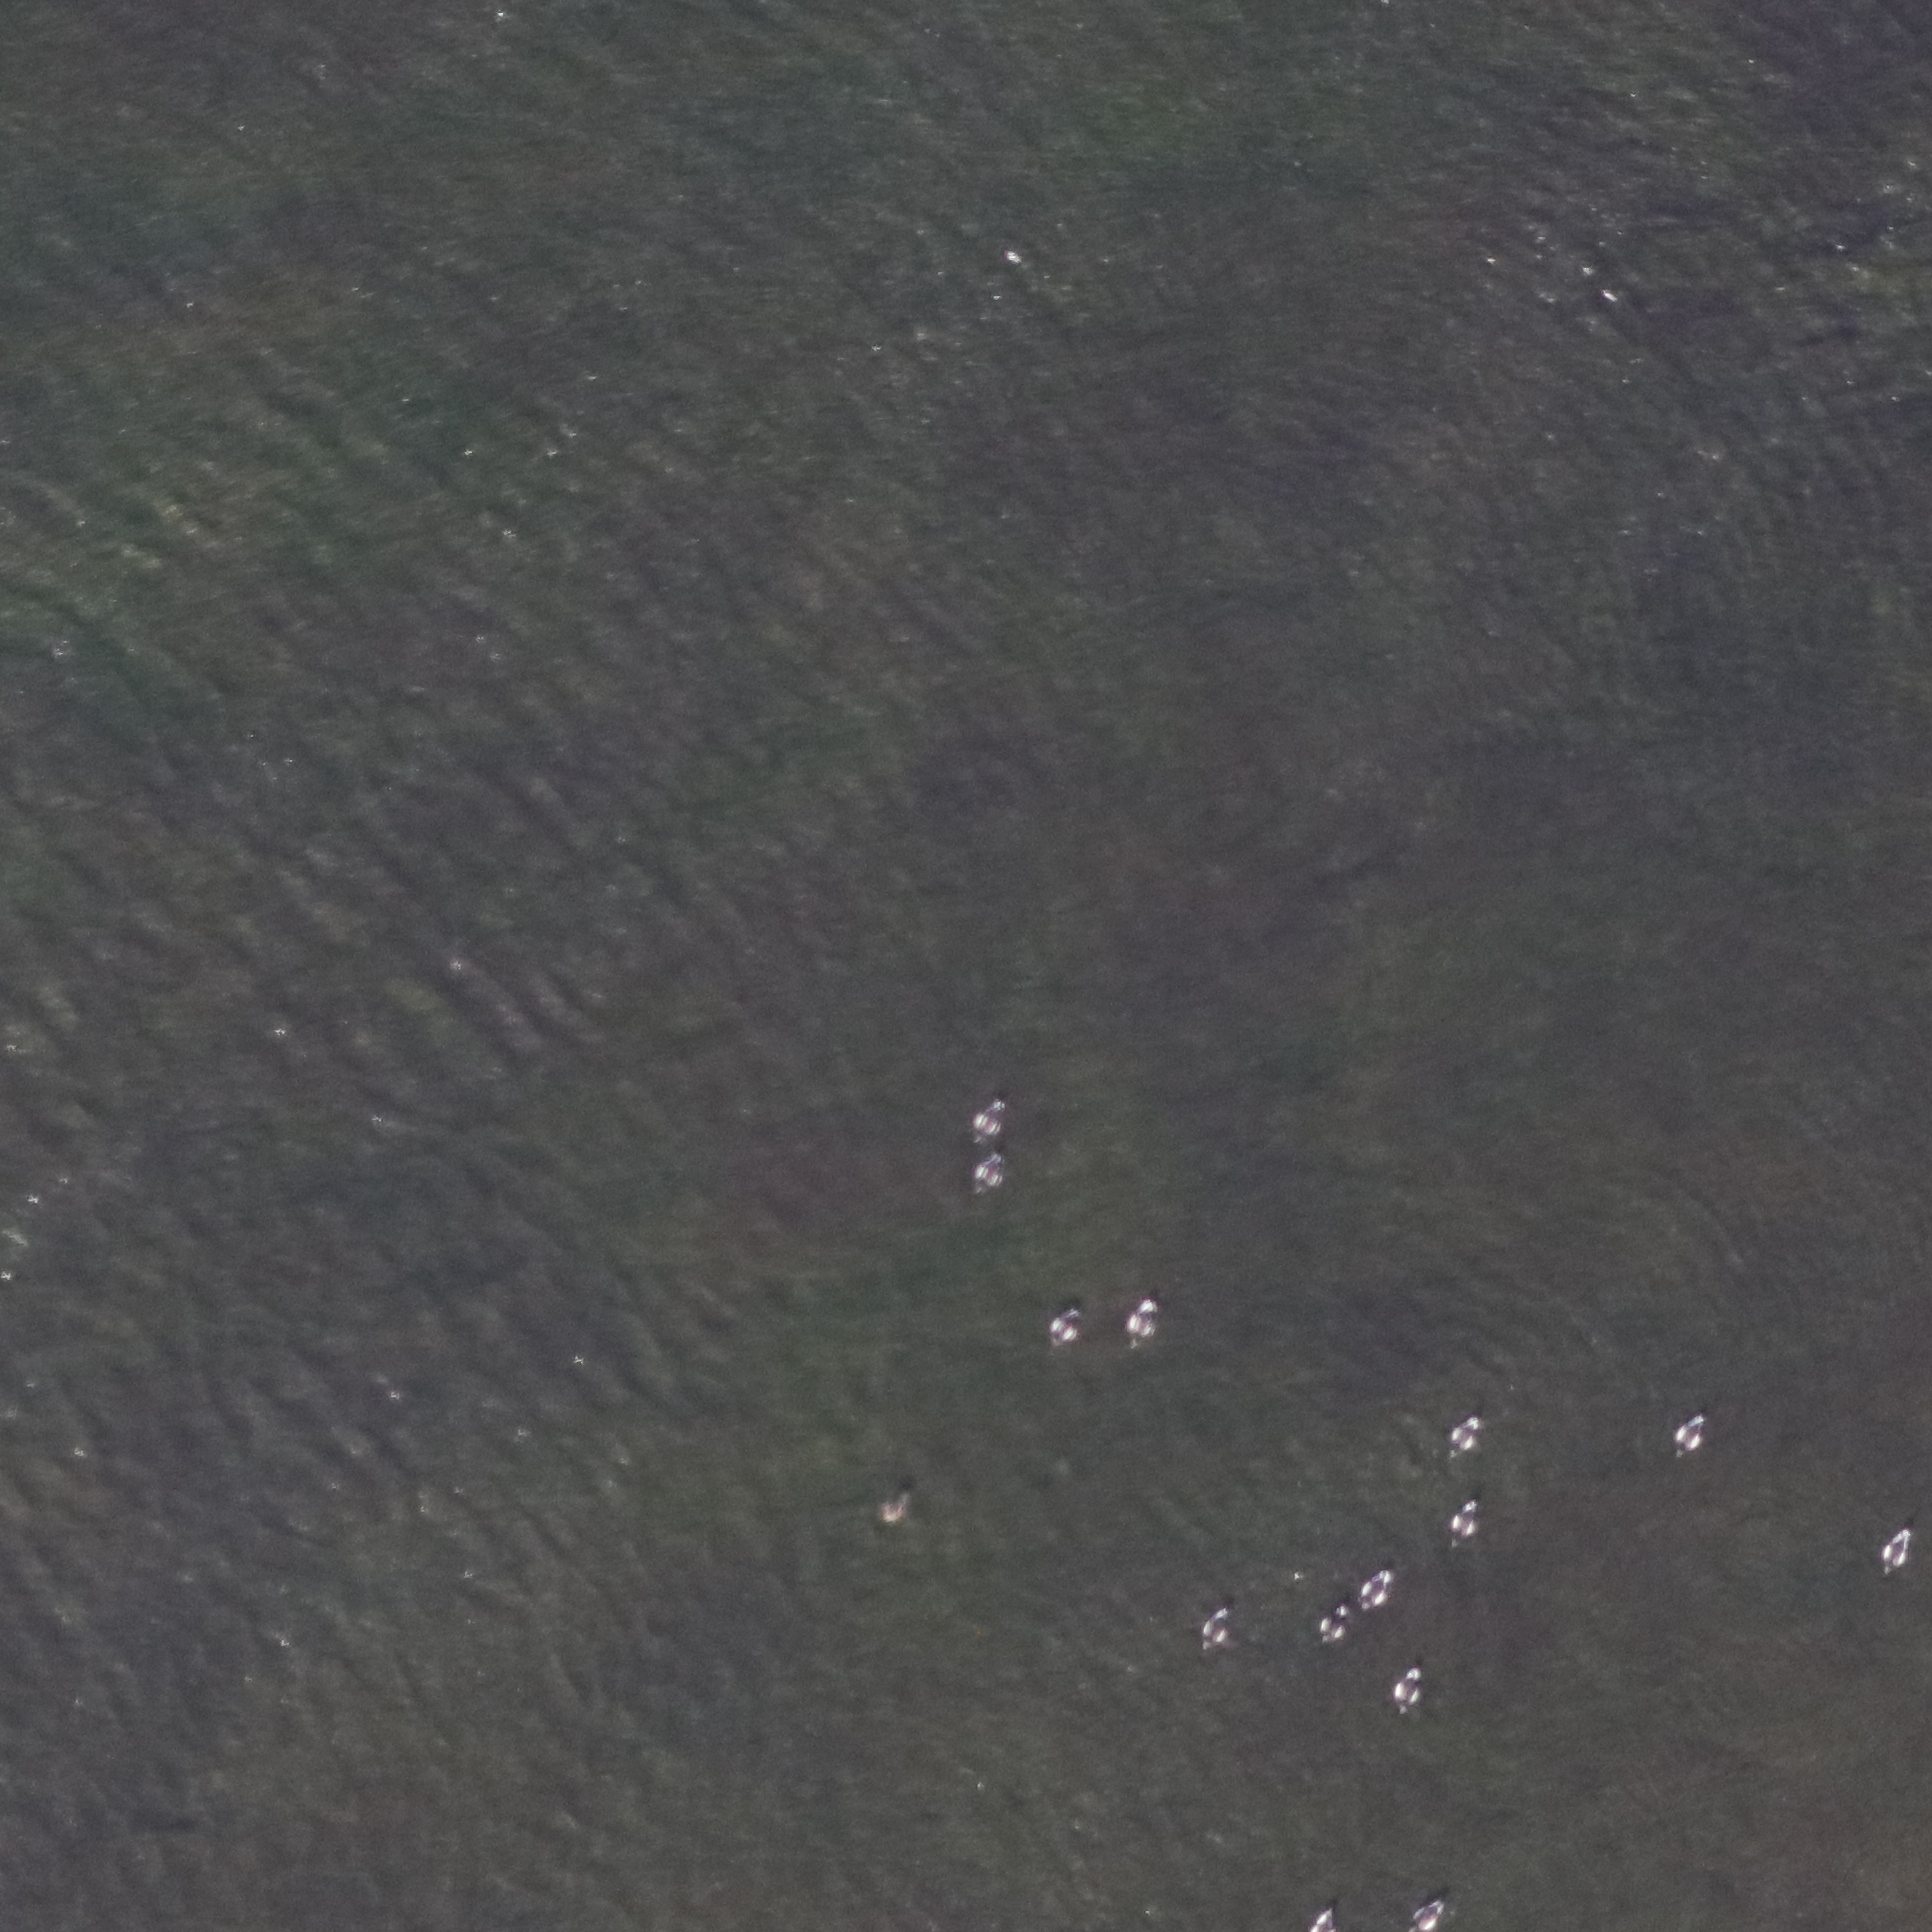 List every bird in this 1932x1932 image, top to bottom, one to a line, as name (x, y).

brant (982, 1114)
brant (983, 1168)
brant (1142, 1325)
brant (1064, 1327)
brant (1465, 1434)
brant (1689, 1434)
brant (894, 1519)
brant (1465, 1523)
brant (1895, 1552)
brant (1376, 1590)
brant (1332, 1625)
brant (1215, 1630)
brant (1408, 1691)
brant (1425, 1918)
brant (1324, 1931)